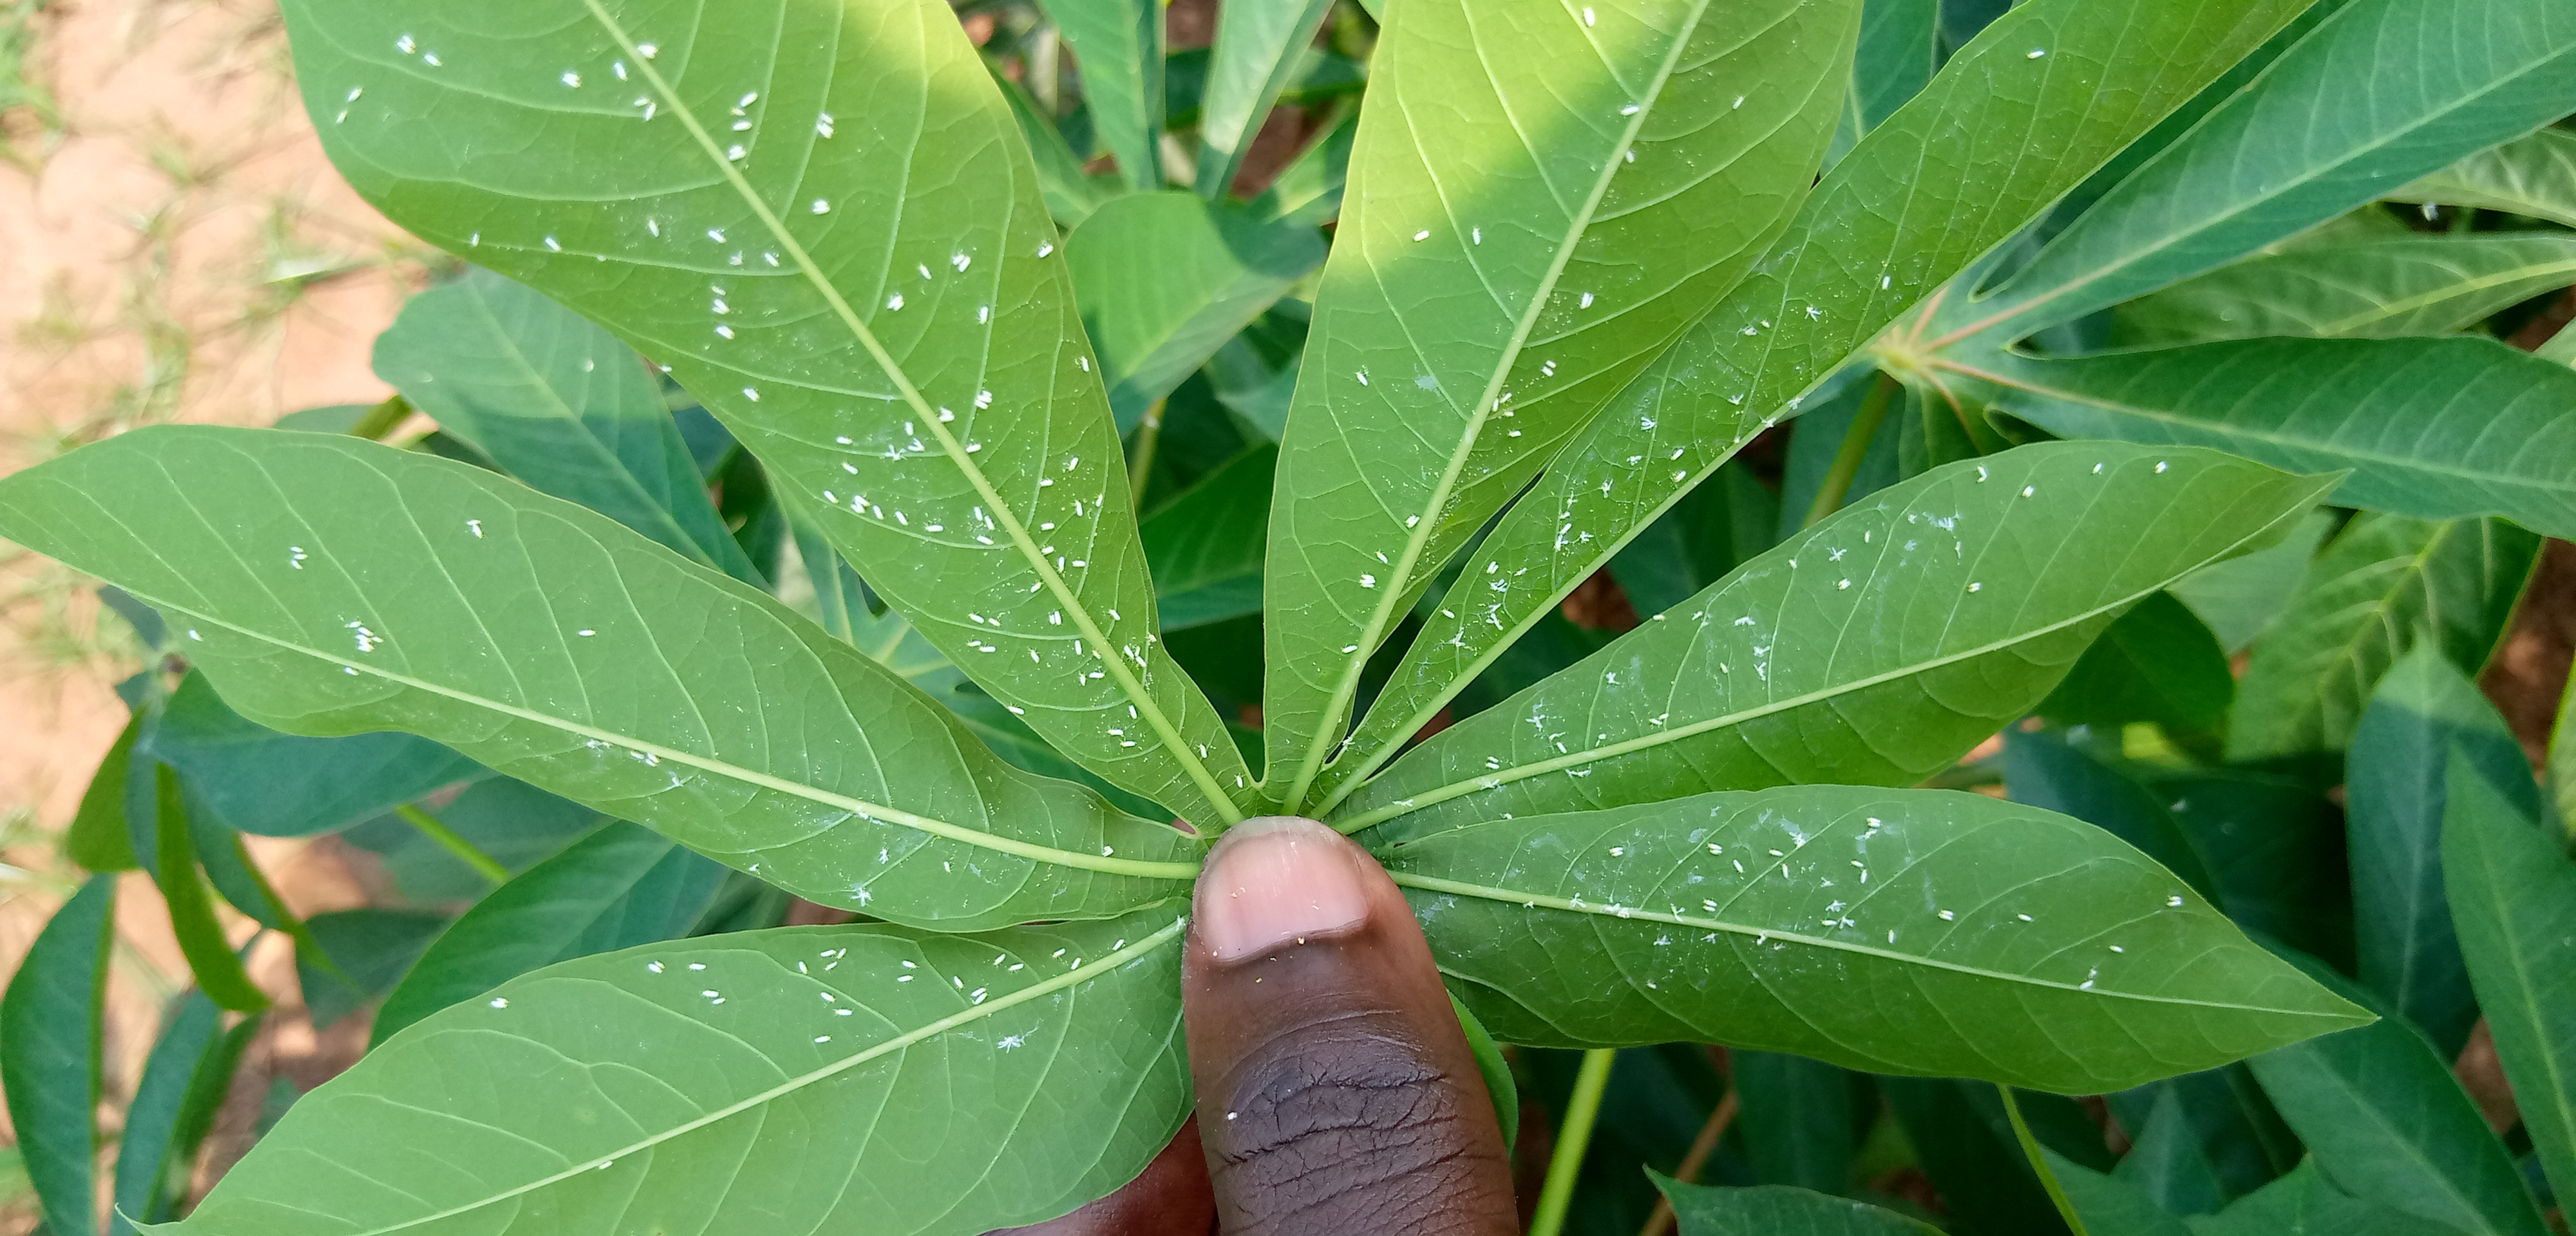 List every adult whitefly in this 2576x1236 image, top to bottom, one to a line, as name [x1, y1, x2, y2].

whitefly [1582, 4, 1596, 28]
whitefly [394, 32, 415, 55]
whitefly [636, 42, 659, 61]
whitefly [2025, 46, 2048, 64]
whitefly [422, 52, 444, 70]
whitefly [611, 60, 629, 83]
whitefly [560, 71, 583, 90]
whitefly [346, 86, 363, 100]
whitefly [738, 91, 762, 108]
whitefly [1730, 93, 1747, 110]
whitefly [631, 95, 649, 106]
whitefly [644, 100, 658, 122]
whitefly [729, 106, 748, 118]
whitefly [1619, 106, 1642, 117]
whitefly [335, 108, 348, 126]
whitefly [815, 110, 837, 140]
whitefly [732, 119, 754, 134]
whitefly [727, 142, 749, 163]
whitefly [1624, 148, 1638, 165]
whitefly [810, 197, 833, 217]
whitefly [647, 217, 661, 239]
whitefly [1470, 225, 1482, 249]
whitefly [705, 228, 730, 247]
whitefly [1412, 228, 1432, 244]
whitefly [469, 232, 483, 249]
whitefly [544, 234, 563, 255]
whitefly [1036, 240, 1054, 260]
whitefly [728, 249, 746, 270]
whitefly [951, 249, 976, 273]
whitefly [762, 251, 781, 270]
whitefly [918, 261, 935, 281]
whitefly [1880, 274, 1893, 293]
whitefly [709, 283, 730, 297]
whitefly [1577, 290, 1596, 313]
whitefly [884, 292, 911, 312]
whitefly [710, 297, 732, 315]
whitefly [1803, 303, 1827, 324]
whitefly [978, 304, 990, 329]
whitefly [1757, 317, 1771, 331]
whitefly [714, 324, 737, 341]
whitefly [1741, 324, 1758, 339]
whitefly [1076, 354, 1092, 375]
whitefly [1538, 357, 1559, 379]
whitefly [1354, 370, 1371, 389]
whitefly [741, 385, 763, 404]
whitefly [973, 388, 995, 411]
whitefly [1499, 391, 1514, 405]
whitefly [1725, 391, 1747, 407]
whitefly [1491, 397, 1501, 414]
whitefly [937, 405, 955, 425]
whitefly [1640, 413, 1657, 433]
whitefly [1757, 416, 1779, 429]
whitefly [904, 418, 915, 437]
whitefly [1506, 428, 1522, 439]
whitefly [835, 434, 853, 447]
whitefly [907, 438, 925, 454]
whitefly [883, 442, 906, 462]
whitefly [963, 442, 983, 454]
whitefly [1671, 447, 1684, 461]
whitefly [1625, 453, 1645, 467]
whitefly [1067, 455, 1082, 474]
whitefly [2153, 459, 2166, 476]
whitefly [840, 460, 861, 476]
whitefly [2090, 460, 2103, 476]
whitefly [1975, 464, 1988, 484]
whitefly [1672, 469, 1688, 483]
whitefly [1038, 476, 1056, 490]
whitefly [1599, 477, 1616, 500]
whitefly [2022, 484, 2036, 499]
whitefly [822, 488, 840, 506]
whitefly [1094, 489, 1104, 510]
whitefly [1564, 493, 1578, 507]
whitefly [1073, 496, 1088, 520]
whitefly [872, 503, 885, 522]
whitefly [972, 504, 985, 522]
whitefly [1558, 509, 1571, 521]
whitefly [893, 510, 909, 527]
whitefly [983, 513, 997, 533]
whitefly [1405, 513, 1419, 529]
whitefly [464, 516, 486, 542]
whitefly [1039, 521, 1058, 533]
whitefly [924, 523, 945, 536]
whitefly [1577, 528, 1596, 545]
whitefly [1862, 529, 1872, 545]
whitefly [974, 533, 994, 548]
whitefly [1553, 534, 1569, 554]
whitefly [287, 544, 305, 552]
whitefly [1039, 544, 1057, 557]
whitefly [1825, 545, 1849, 562]
whitefly [1373, 549, 1390, 566]
whitefly [290, 550, 310, 561]
whitefly [1057, 555, 1066, 574]
whitefly [1786, 556, 1799, 573]
whitefly [1070, 557, 1087, 570]
whitefly [289, 558, 306, 571]
whitefly [1484, 561, 1501, 577]
whitefly [1512, 566, 1529, 577]
whitefly [1358, 572, 1376, 590]
whitefly [1837, 576, 1851, 592]
whitefly [1967, 580, 1982, 595]
whitefly [1488, 581, 1511, 592]
whitefly [1106, 606, 1122, 623]
whitefly [1439, 607, 1455, 619]
whitefly [1047, 608, 1062, 628]
whitefly [966, 609, 985, 625]
whitefly [1650, 612, 1666, 623]
whitefly [1485, 613, 1505, 632]
whitefly [1730, 614, 1757, 630]
whitefly [986, 615, 1003, 628]
whitefly [346, 619, 363, 629]
whitefly [575, 625, 603, 639]
whitefly [187, 628, 203, 644]
whitefly [1445, 628, 1468, 649]
whitefly [1146, 630, 1159, 644]
whitefly [354, 632, 370, 642]
whitefly [1074, 638, 1082, 656]
whitefly [965, 639, 983, 648]
whitefly [354, 642, 376, 653]
whitefly [1340, 642, 1360, 655]
whitefly [1122, 643, 1134, 659]
whitefly [1751, 644, 1773, 657]
whitefly [978, 644, 998, 655]
whitefly [1133, 646, 1142, 656]
whitefly [1029, 646, 1042, 668]
whitefly [1090, 648, 1104, 662]
whitefly [1135, 655, 1150, 669]
whitefly [1717, 659, 1731, 677]
whitefly [1752, 662, 1768, 683]
whitefly [343, 665, 363, 678]
whitefly [1077, 669, 1088, 688]
whitefly [1604, 669, 1624, 688]
whitefly [1086, 671, 1106, 679]
whitefly [1005, 702, 1027, 717]
whitefly [1127, 703, 1139, 721]
whitefly [1647, 711, 1671, 726]
whitefly [1523, 714, 1548, 731]
whitefly [1105, 727, 1125, 738]
whitefly [585, 738, 598, 749]
whitefly [1119, 738, 1140, 750]
whitefly [1555, 740, 1569, 754]
whitefly [1196, 742, 1209, 760]
whitefly [628, 749, 645, 760]
whitefly [645, 751, 661, 768]
whitefly [1482, 754, 1504, 770]
whitefly [1564, 767, 1592, 779]
whitefly [670, 771, 685, 789]
whitefly [1235, 774, 1246, 791]
whitefly [1498, 810, 1514, 822]
whitefly [1865, 814, 1882, 830]
whitefly [1786, 829, 1808, 850]
whitefly [1705, 839, 1724, 857]
whitefly [1099, 843, 1116, 858]
whitefly [876, 845, 890, 864]
whitefly [1607, 845, 1624, 858]
whitefly [1766, 847, 1785, 858]
whitefly [1730, 857, 1745, 875]
whitefly [942, 858, 953, 876]
whitefly [1849, 858, 1866, 868]
whitefly [747, 861, 761, 874]
whitefly [1779, 861, 1790, 881]
whitefly [1860, 868, 1867, 886]
whitefly [851, 884, 875, 907]
whitefly [1568, 890, 1586, 910]
whitefly [2163, 891, 2185, 909]
whitefly [1701, 897, 1718, 912]
whitefly [1824, 898, 1849, 913]
whitefly [1935, 906, 1957, 922]
whitefly [2016, 910, 2034, 925]
whitefly [1839, 915, 1855, 932]
whitefly [1821, 917, 1838, 927]
whitefly [1886, 927, 1896, 948]
whitefly [1754, 932, 1768, 946]
whitefly [1111, 937, 1127, 951]
whitefly [2107, 943, 2126, 955]
whitefly [1052, 944, 1068, 959]
whitefly [836, 946, 848, 960]
whitefly [819, 947, 837, 959]
whitefly [992, 951, 1007, 966]
whitefly [1068, 955, 1083, 971]
whitefly [900, 957, 920, 972]
whitefly [648, 957, 665, 975]
whitefly [797, 959, 811, 976]
whitefly [825, 960, 840, 972]
whitefly [687, 961, 708, 972]
whitefly [1007, 962, 1027, 973]
whitefly [896, 973, 916, 984]
whitefly [952, 973, 965, 990]
whitefly [2077, 979, 2096, 992]
whitefly [971, 984, 987, 998]
whitefly [701, 988, 721, 997]
whitefly [819, 989, 838, 1004]
whitefly [973, 993, 993, 1006]
whitefly [489, 995, 510, 1010]
whitefly [711, 995, 727, 1007]
whitefly [835, 1006, 854, 1018]
whitefly [813, 1033, 833, 1044]